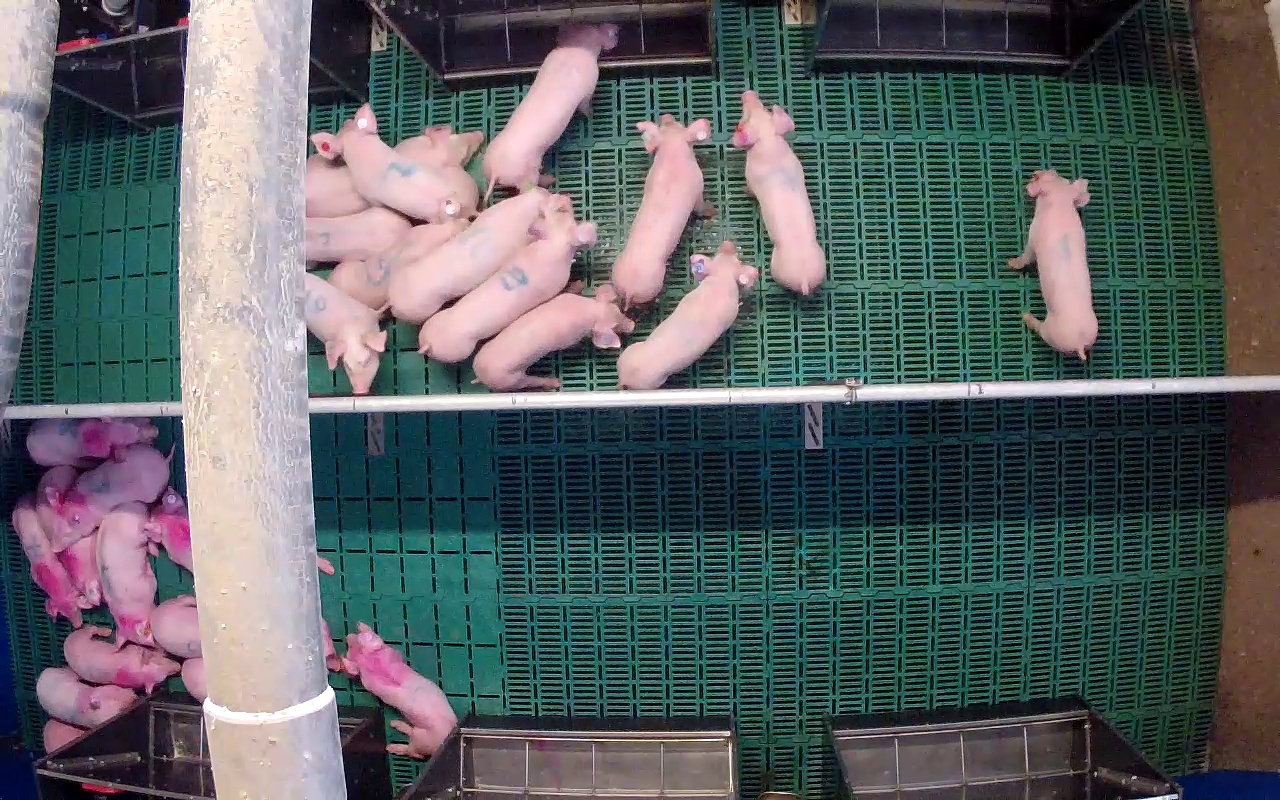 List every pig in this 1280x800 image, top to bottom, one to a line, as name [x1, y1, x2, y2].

pig [483, 19, 622, 199]
pig [729, 89, 828, 296]
pig [308, 102, 482, 225]
pig [611, 112, 716, 312]
pig [306, 125, 484, 219]
pig [1005, 164, 1101, 362]
pig [378, 174, 561, 326]
pig [328, 190, 474, 311]
pig [415, 194, 599, 363]
pig [308, 204, 414, 269]
pig [614, 239, 759, 388]
pig [306, 268, 390, 395]
pig [471, 278, 638, 391]
pig [25, 417, 160, 467]
pig [44, 441, 177, 554]
pig [35, 465, 105, 607]
pig [139, 486, 335, 579]
pig [10, 489, 95, 631]
pig [96, 501, 159, 655]
pig [149, 593, 204, 657]
pig [181, 618, 341, 704]
pig [339, 618, 459, 758]
pig [60, 621, 182, 697]
pig [35, 663, 142, 730]
pig [42, 718, 90, 753]